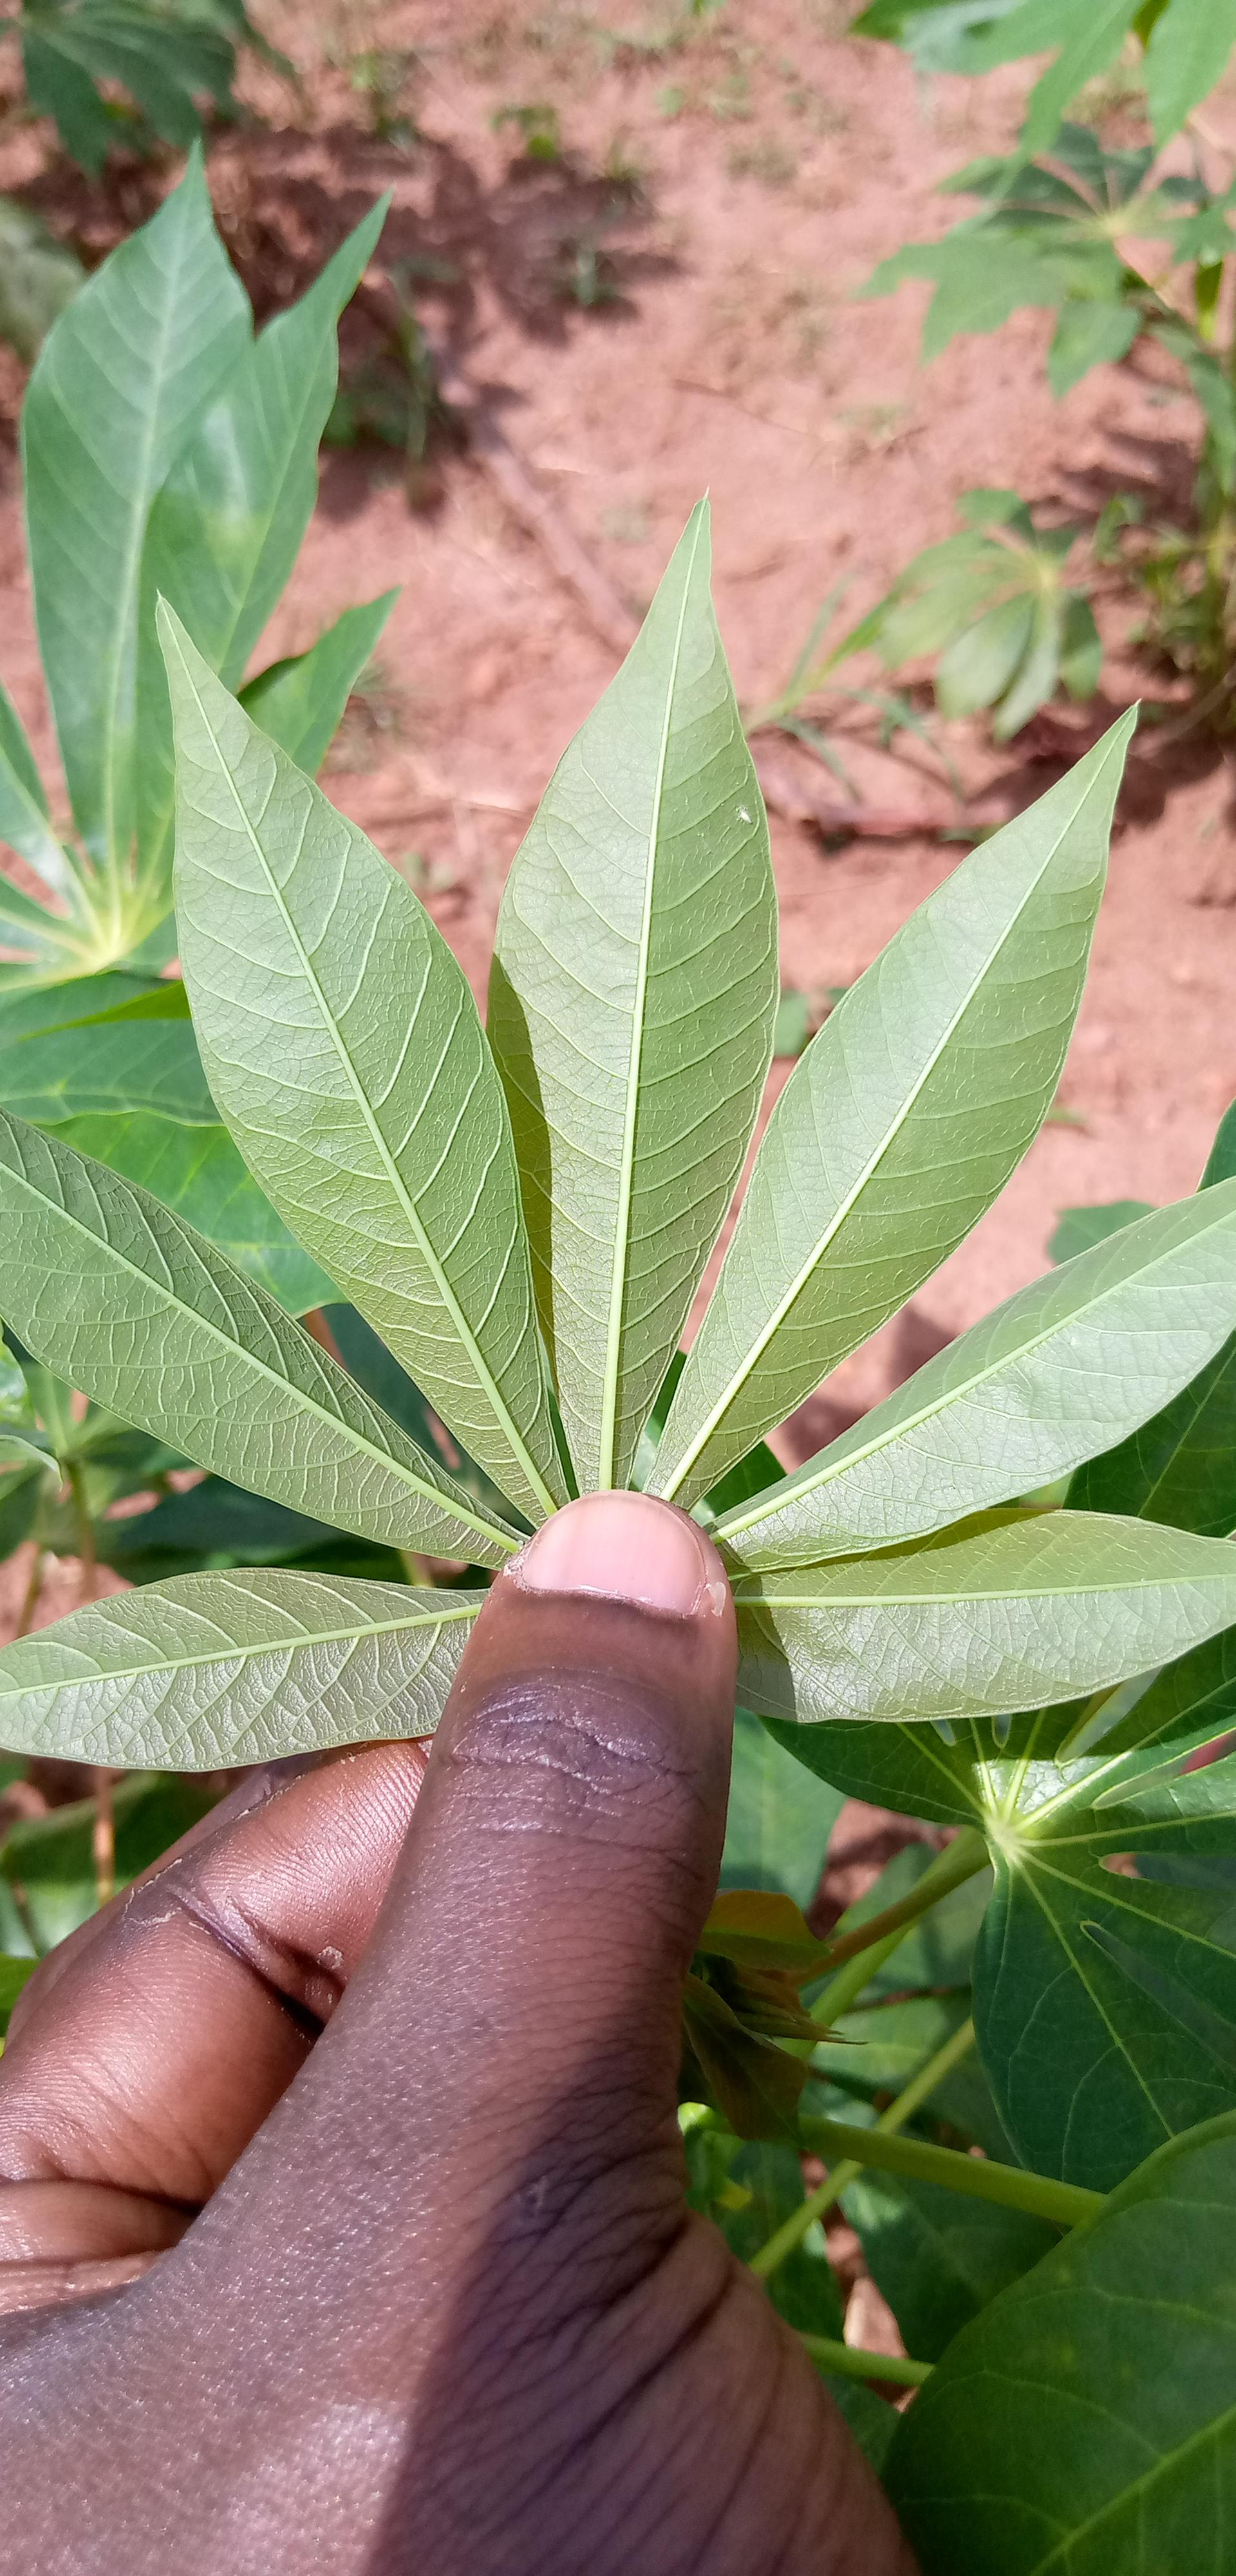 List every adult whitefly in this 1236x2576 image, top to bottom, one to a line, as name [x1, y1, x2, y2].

whitefly [737, 807, 751, 827]